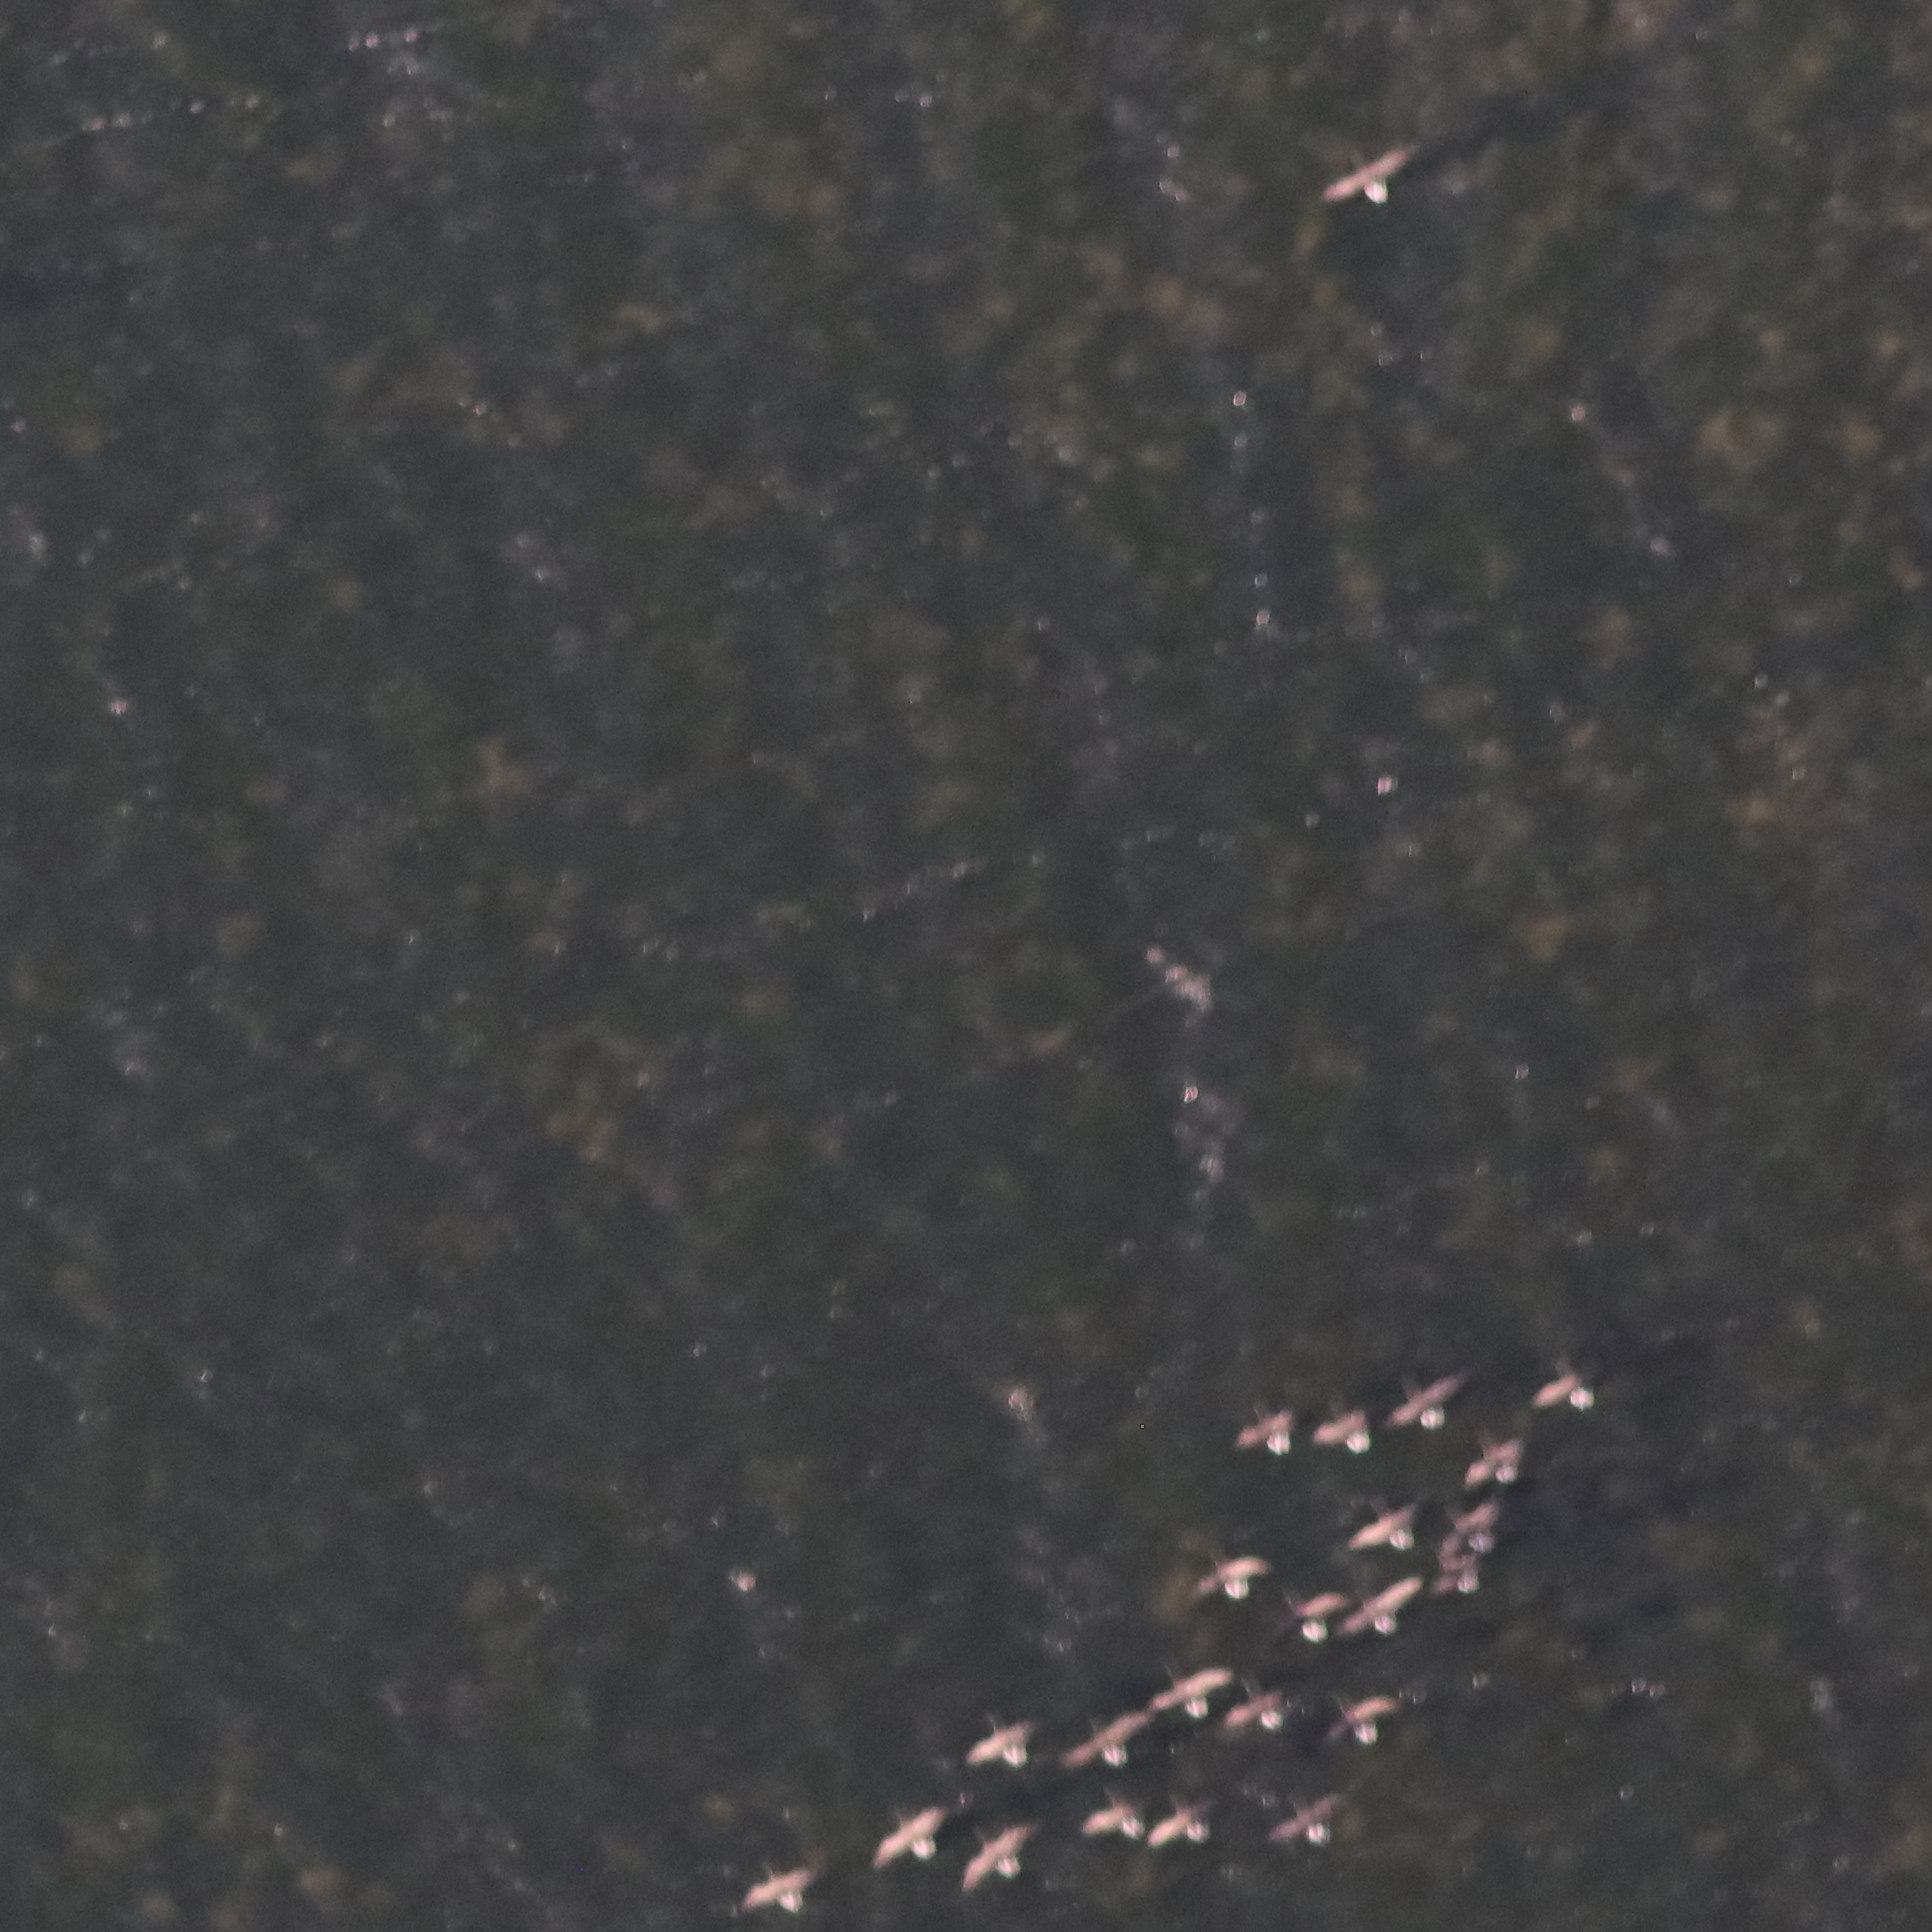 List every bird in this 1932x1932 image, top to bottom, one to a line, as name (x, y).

brant (1364, 175)
brant (1578, 1387)
brant (1430, 1404)
brant (1274, 1430)
brant (1351, 1430)
brant (1503, 1467)
brant (1393, 1532)
brant (1478, 1533)
brant (1460, 1575)
brant (1235, 1577)
brant (1381, 1614)
brant (1310, 1618)
brant (1188, 1690)
brant (1264, 1712)
brant (1358, 1717)
brant (1010, 1745)
brant (1112, 1747)
brant (1117, 1815)
brant (1187, 1818)
brant (1308, 1819)
brant (918, 1836)
brant (998, 1859)
brant (780, 1889)